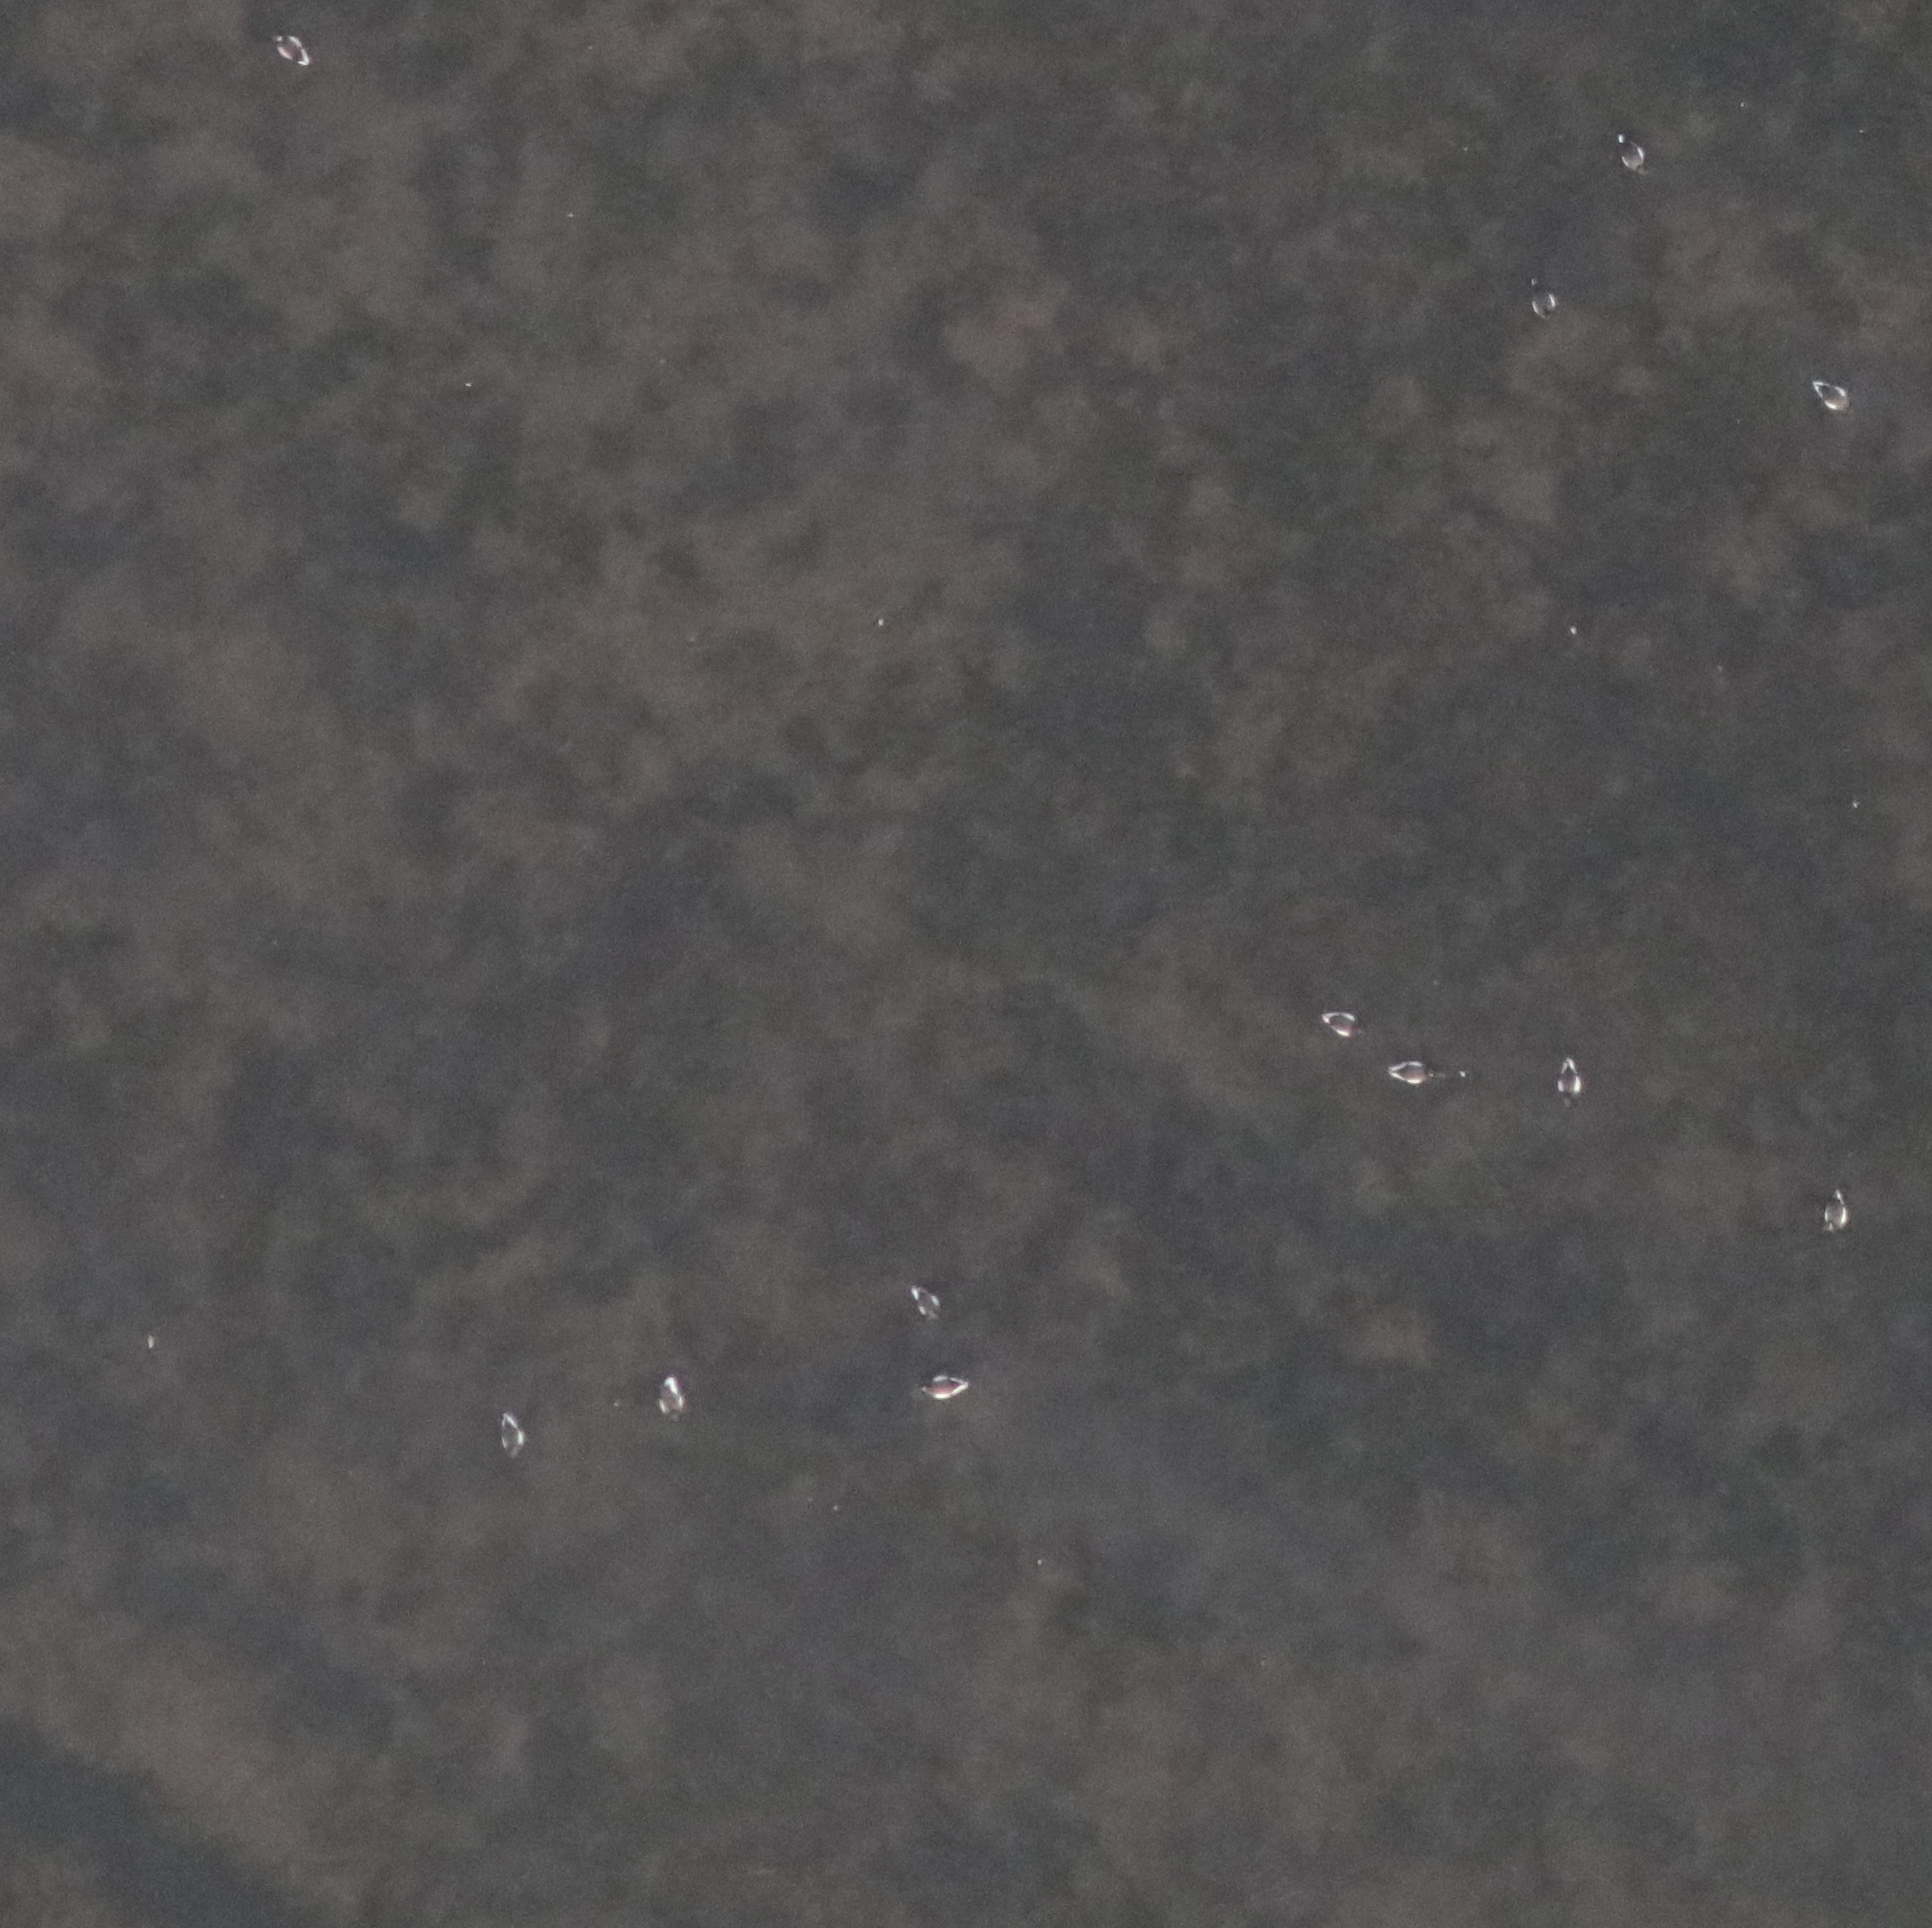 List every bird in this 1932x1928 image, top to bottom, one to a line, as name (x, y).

brant (291, 49)
brant (1632, 156)
brant (1543, 302)
brant (1834, 396)
brant (1343, 1025)
brant (1414, 1072)
brant (1569, 1080)
brant (1836, 1215)
brant (927, 1303)
brant (943, 1387)
brant (671, 1399)
brant (512, 1435)